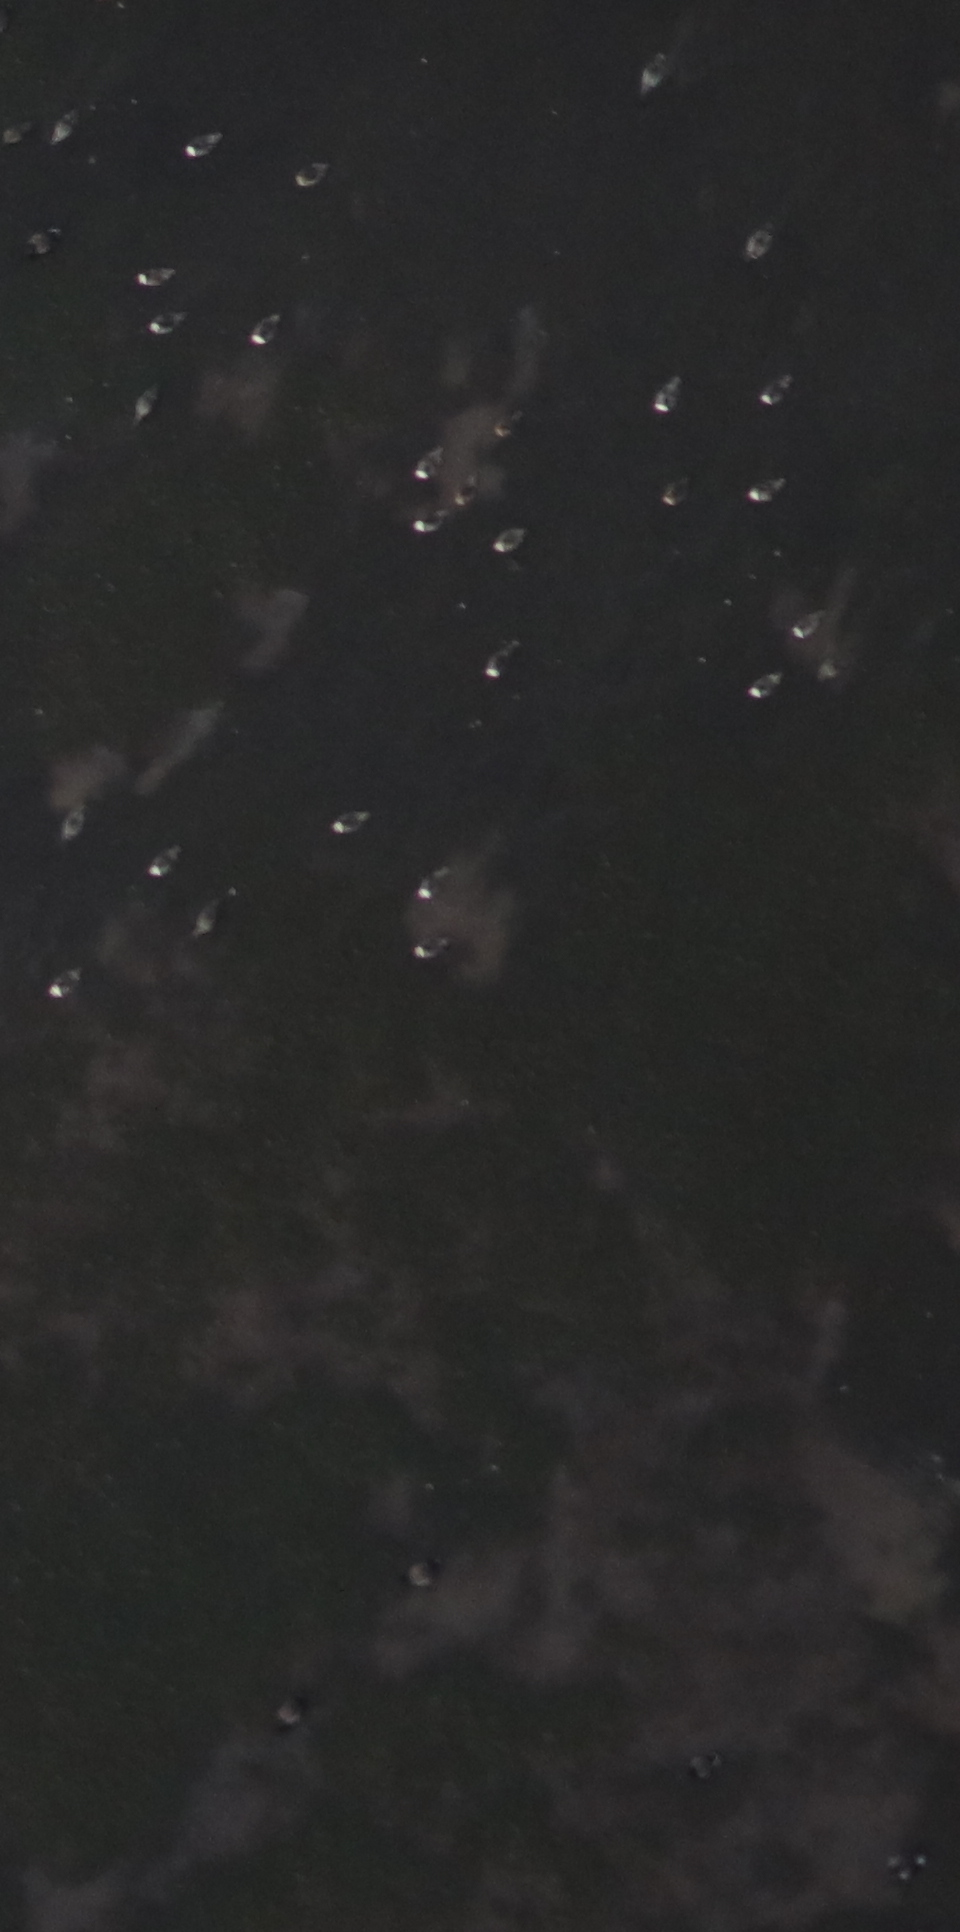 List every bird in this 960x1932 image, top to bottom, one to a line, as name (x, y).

brant (653, 73)
brant (68, 127)
brant (16, 140)
brant (201, 150)
brant (309, 170)
brant (42, 243)
brant (754, 243)
brant (145, 277)
brant (169, 315)
brant (270, 330)
brant (776, 390)
brant (154, 400)
brant (659, 404)
brant (517, 424)
brant (429, 471)
brant (476, 496)
brant (670, 496)
brant (760, 498)
brant (429, 525)
brant (516, 543)
brant (809, 621)
brant (500, 657)
brant (757, 683)
brant (74, 814)
brant (351, 814)
brant (163, 866)
brant (432, 879)
brant (206, 915)
brant (433, 957)
brant (53, 985)
brant (425, 1571)
brant (301, 1716)
brant (697, 1762)
brant (897, 1866)